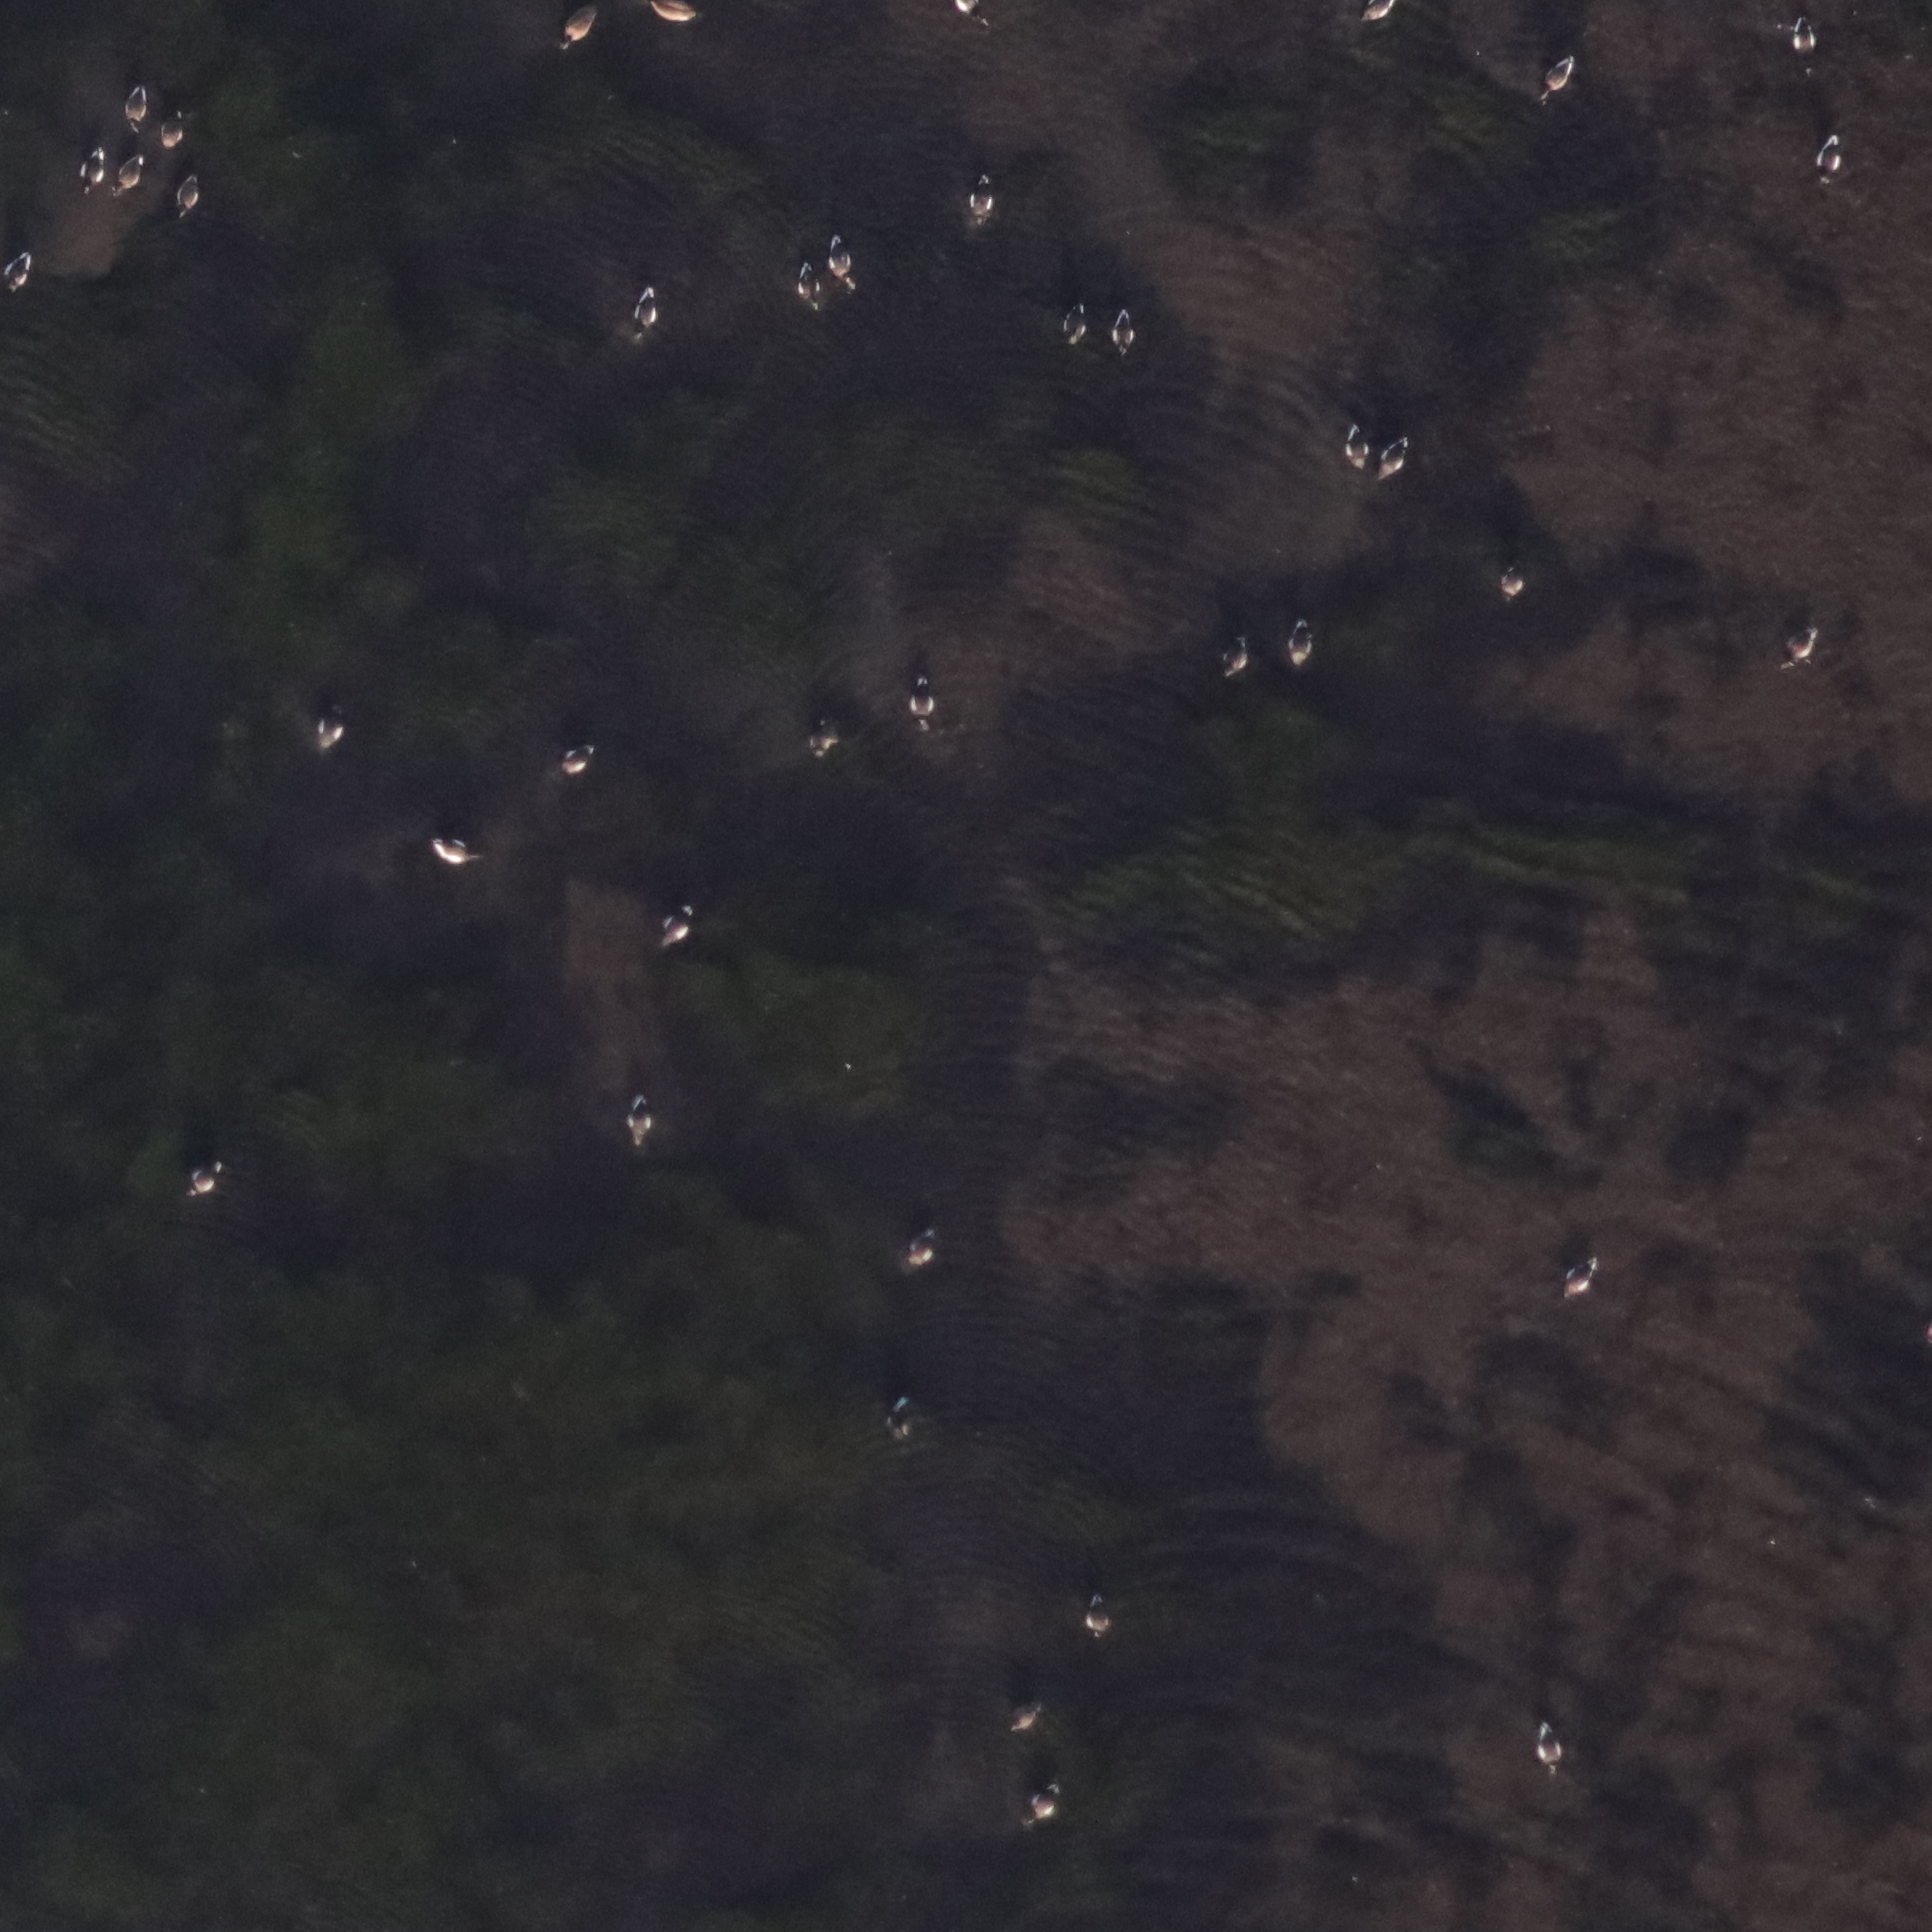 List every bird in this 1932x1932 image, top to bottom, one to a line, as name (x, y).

brant (1380, 2)
Canada goose (674, 7)
Canada goose (579, 25)
brant (1803, 37)
brant (1556, 78)
brant (136, 108)
brant (169, 133)
brant (1830, 158)
brant (96, 170)
brant (130, 171)
brant (187, 194)
brant (981, 202)
brant (840, 261)
brant (19, 273)
brant (808, 299)
brant (645, 311)
brant (1074, 321)
brant (1122, 333)
brant (1359, 448)
brant (1389, 457)
brant (1511, 581)
brant (1299, 645)
brant (1800, 645)
brant (1237, 656)
brant (922, 703)
brant (329, 731)
brant (823, 737)
brant (576, 758)
brant (455, 848)
brant (677, 926)
brant (640, 1121)
brant (205, 1177)
brant (920, 1250)
brant (1580, 1278)
brant (902, 1417)
brant (1098, 1617)
brant (1026, 1715)
brant (1551, 1749)
brant (1042, 1805)